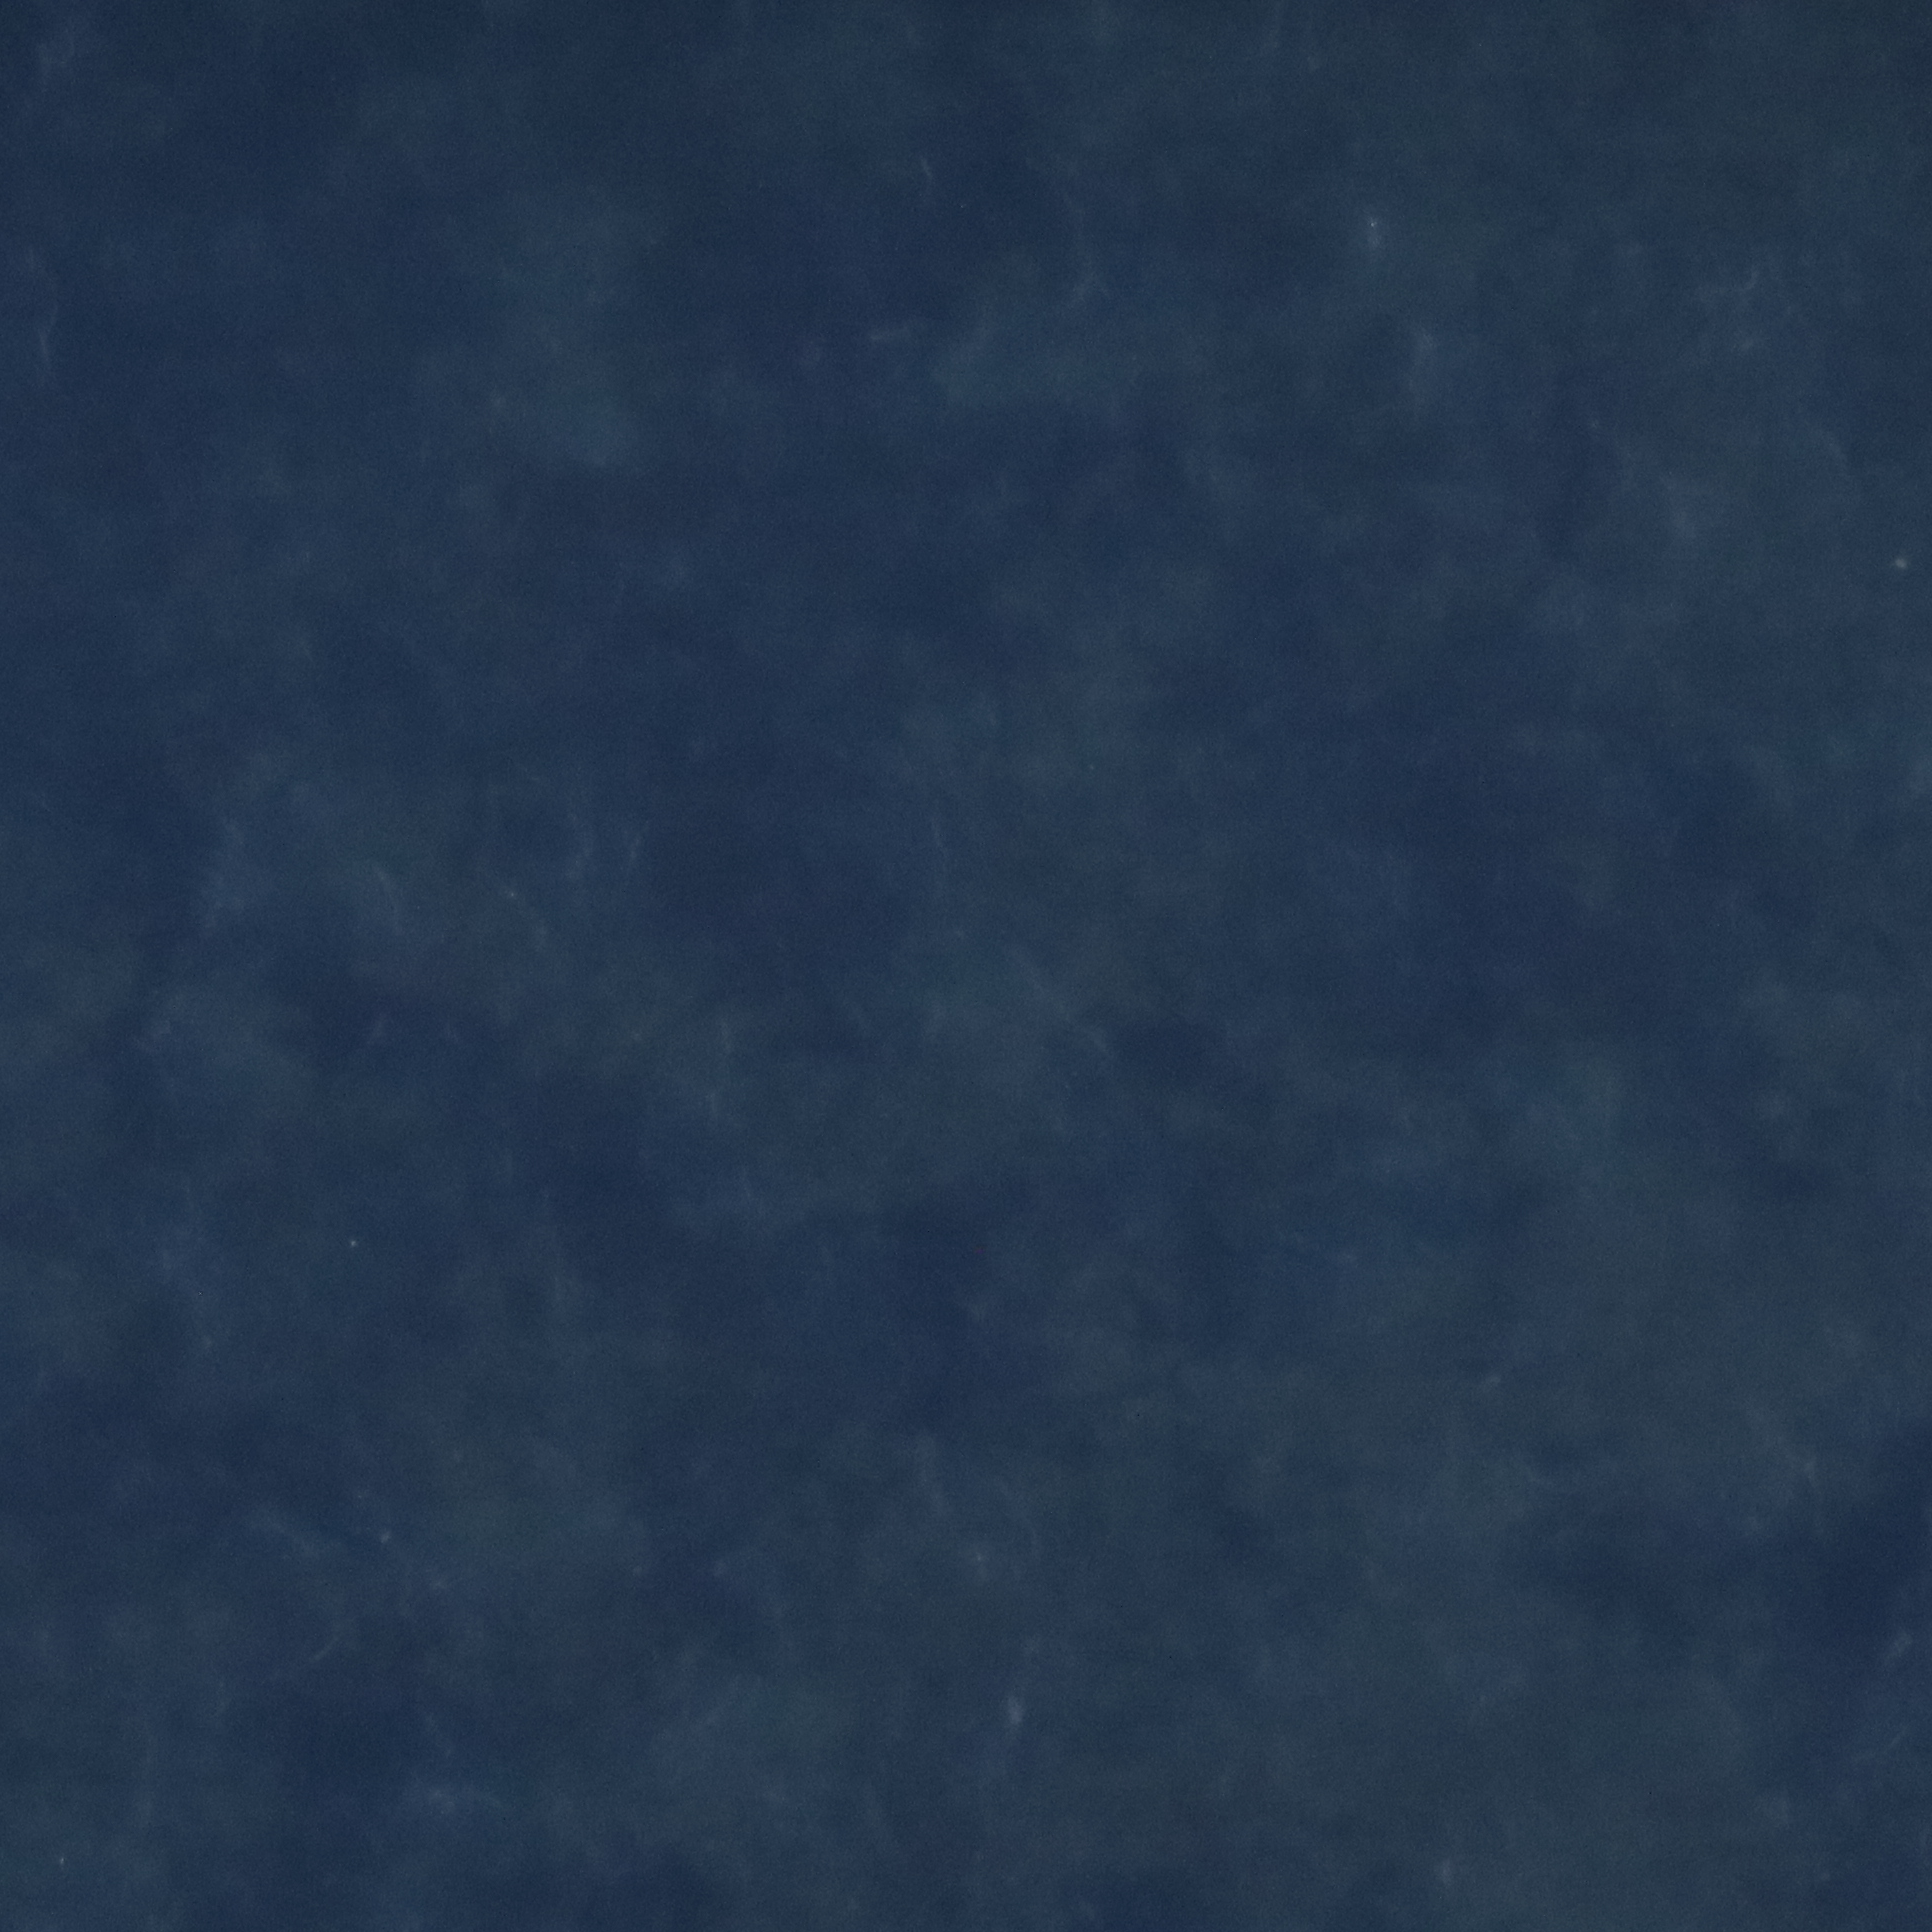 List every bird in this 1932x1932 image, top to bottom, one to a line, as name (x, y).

None